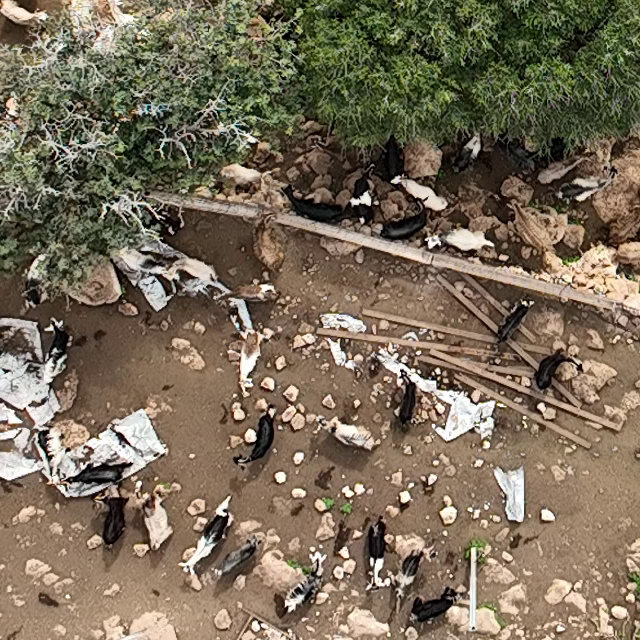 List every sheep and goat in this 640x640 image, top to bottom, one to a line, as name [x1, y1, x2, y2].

goat [0, 0, 49, 22]
goat [71, 0, 97, 39]
goat [106, 0, 138, 24]
goat [94, 25, 117, 57]
goat [452, 130, 480, 174]
goat [383, 133, 405, 177]
goat [308, 137, 357, 169]
goat [499, 137, 536, 176]
goat [536, 149, 596, 183]
goat [221, 163, 261, 183]
goat [349, 165, 376, 225]
goat [556, 165, 618, 201]
goat [392, 174, 448, 210]
goat [282, 183, 342, 222]
goat [607, 188, 639, 246]
goat [378, 196, 429, 240]
goat [510, 198, 557, 253]
goat [250, 211, 287, 271]
goat [614, 226, 639, 265]
goat [441, 227, 494, 251]
goat [119, 246, 198, 285]
goat [24, 252, 54, 309]
goat [166, 256, 218, 282]
goat [212, 283, 276, 302]
goat [496, 299, 535, 345]
goat [41, 317, 72, 383]
goat [240, 331, 264, 388]
goat [534, 348, 585, 391]
goat [395, 367, 417, 423]
goat [233, 405, 276, 473]
goat [316, 416, 369, 449]
goat [37, 427, 71, 476]
goat [49, 461, 132, 487]
goat [136, 482, 173, 551]
goat [94, 494, 130, 549]
goat [177, 494, 232, 577]
goat [365, 516, 386, 593]
goat [214, 536, 263, 578]
goat [393, 545, 434, 599]
goat [284, 552, 327, 614]
goat [408, 587, 463, 622]